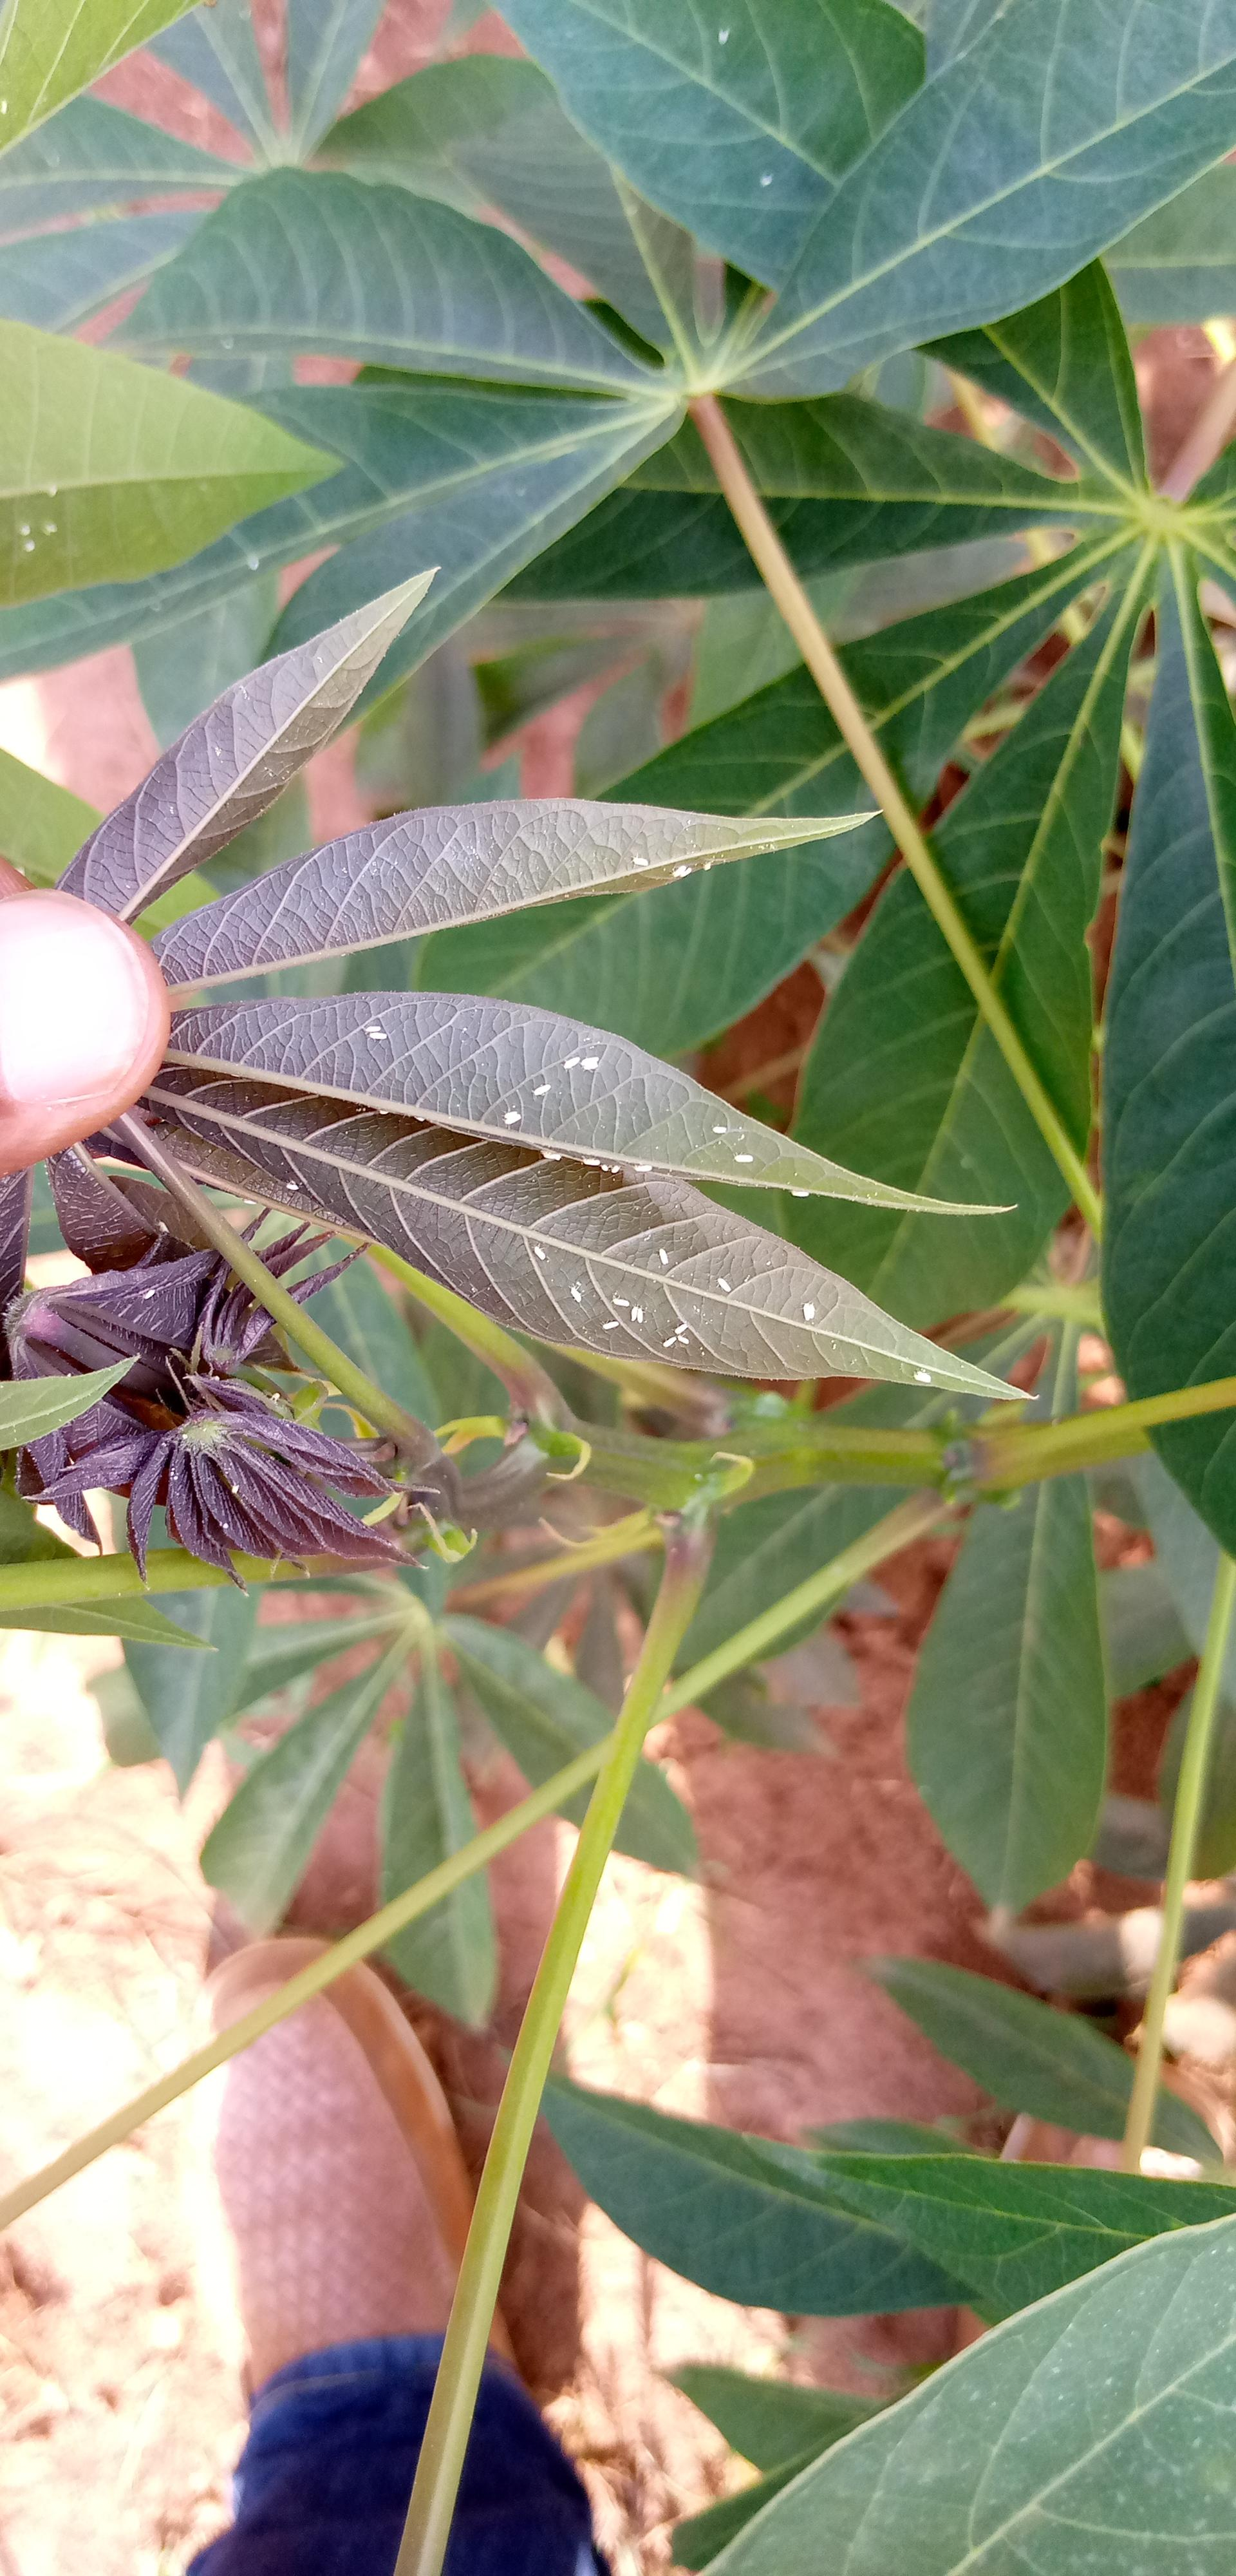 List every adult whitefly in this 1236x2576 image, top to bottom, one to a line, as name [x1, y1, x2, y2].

whitefly [632, 855, 651, 869]
whitefly [702, 859, 715, 873]
whitefly [670, 864, 688, 879]
whitefly [680, 867, 694, 881]
whitefly [362, 1024, 385, 1032]
whitefly [366, 1032, 389, 1041]
whitefly [580, 1055, 601, 1065]
whitefly [562, 1056, 581, 1070]
whitefly [582, 1061, 601, 1074]
whitefly [530, 1083, 554, 1099]
whitefly [503, 1110, 520, 1120]
whitefly [502, 1113, 523, 1128]
whitefly [709, 1123, 729, 1135]
whitefly [539, 1150, 565, 1162]
whitefly [731, 1150, 755, 1166]
whitefly [581, 1157, 603, 1168]
whitefly [599, 1162, 611, 1173]
whitefly [632, 1162, 655, 1175]
whitefly [610, 1164, 622, 1175]
whitefly [285, 1179, 301, 1193]
whitefly [788, 1188, 810, 1201]
whitefly [156, 1218, 173, 1233]
whitefly [532, 1242, 548, 1262]
whitefly [656, 1244, 675, 1269]
whitefly [715, 1274, 735, 1294]
whitefly [568, 1282, 584, 1307]
whitefly [142, 1287, 158, 1301]
whitefly [610, 1293, 632, 1308]
whitefly [800, 1299, 811, 1322]
whitefly [810, 1302, 818, 1321]
whitefly [629, 1304, 640, 1323]
whitefly [637, 1305, 647, 1325]
whitefly [599, 1317, 621, 1334]
whitefly [672, 1321, 689, 1335]
whitefly [660, 1334, 679, 1350]
whitefly [676, 1334, 691, 1347]
whitefly [912, 1368, 935, 1388]
whitefly [270, 1389, 285, 1403]
whitefly [228, 1482, 243, 1497]